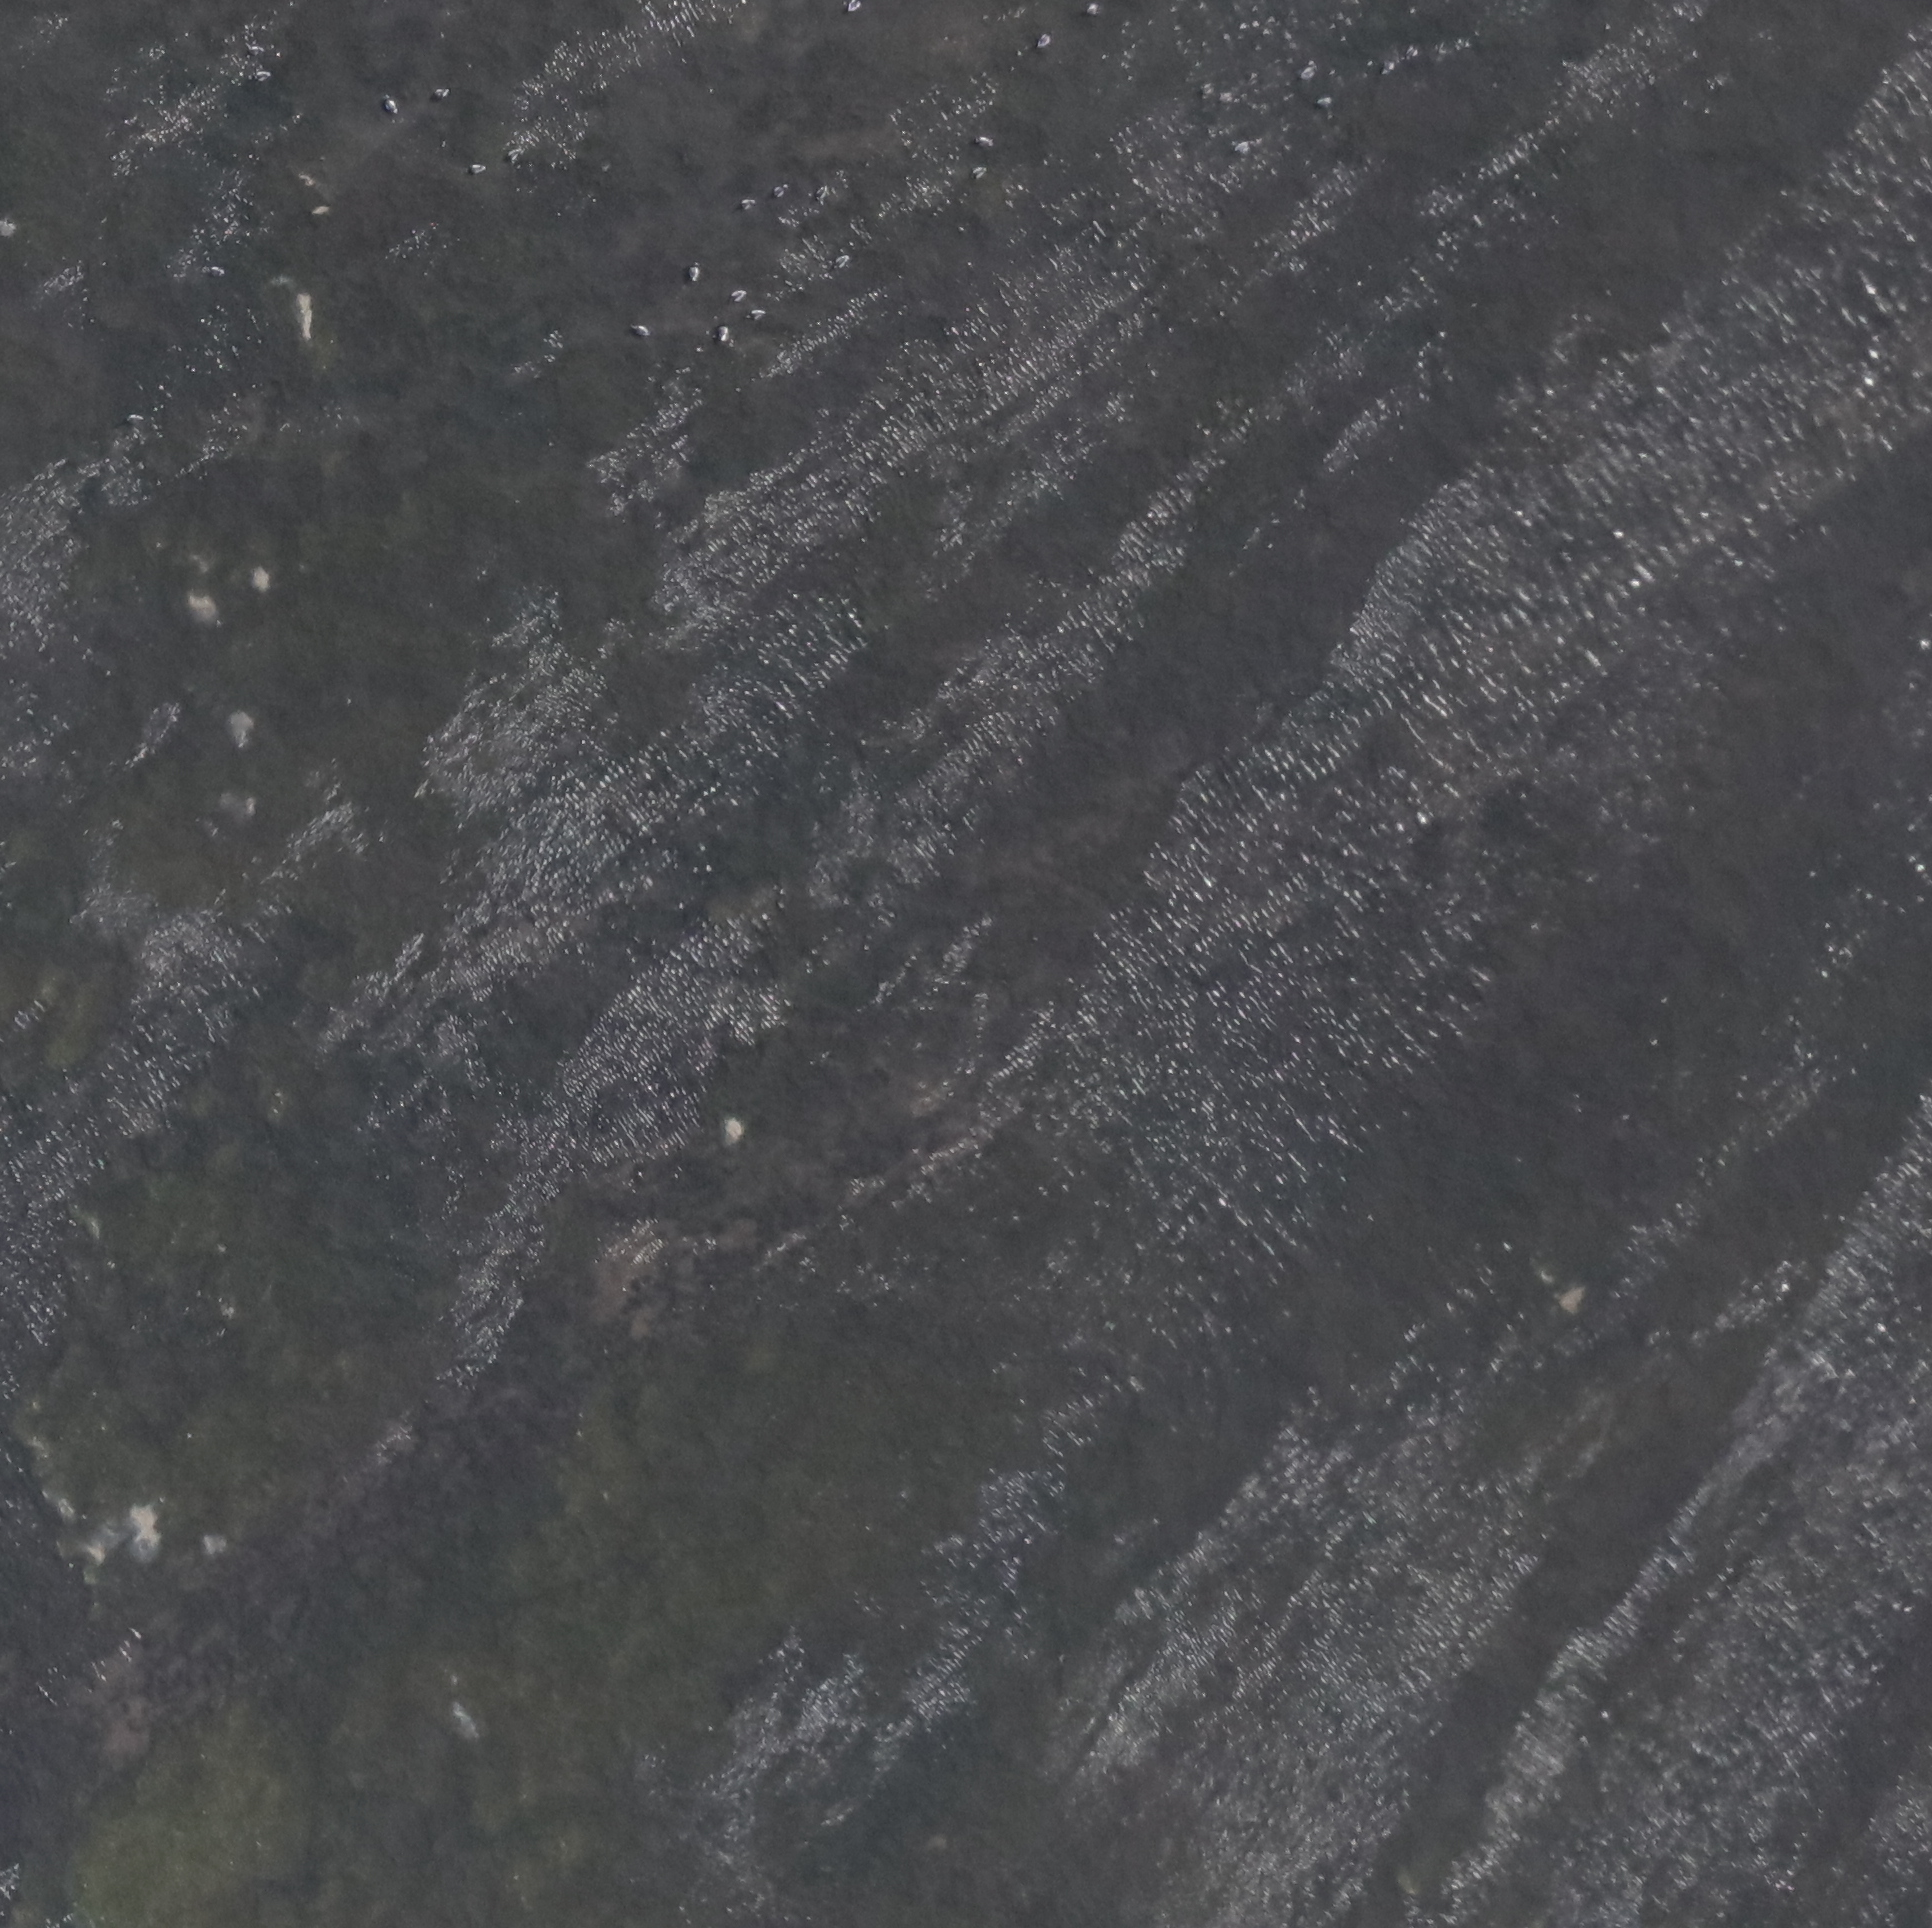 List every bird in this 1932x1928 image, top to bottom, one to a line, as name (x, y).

brant (859, 7)
brant (1089, 11)
brant (1040, 41)
brant (256, 48)
brant (1411, 51)
brant (1386, 70)
brant (1305, 75)
brant (261, 80)
brant (1201, 88)
brant (440, 96)
brant (1236, 96)
brant (392, 101)
brant (1329, 106)
brant (991, 136)
brant (1245, 142)
brant (516, 158)
brant (987, 164)
brant (479, 165)
brant (775, 190)
brant (751, 199)
brant (816, 199)
brant (844, 263)
brant (218, 270)
brant (693, 276)
brant (733, 294)
brant (757, 314)
brant (638, 334)
brant (723, 336)